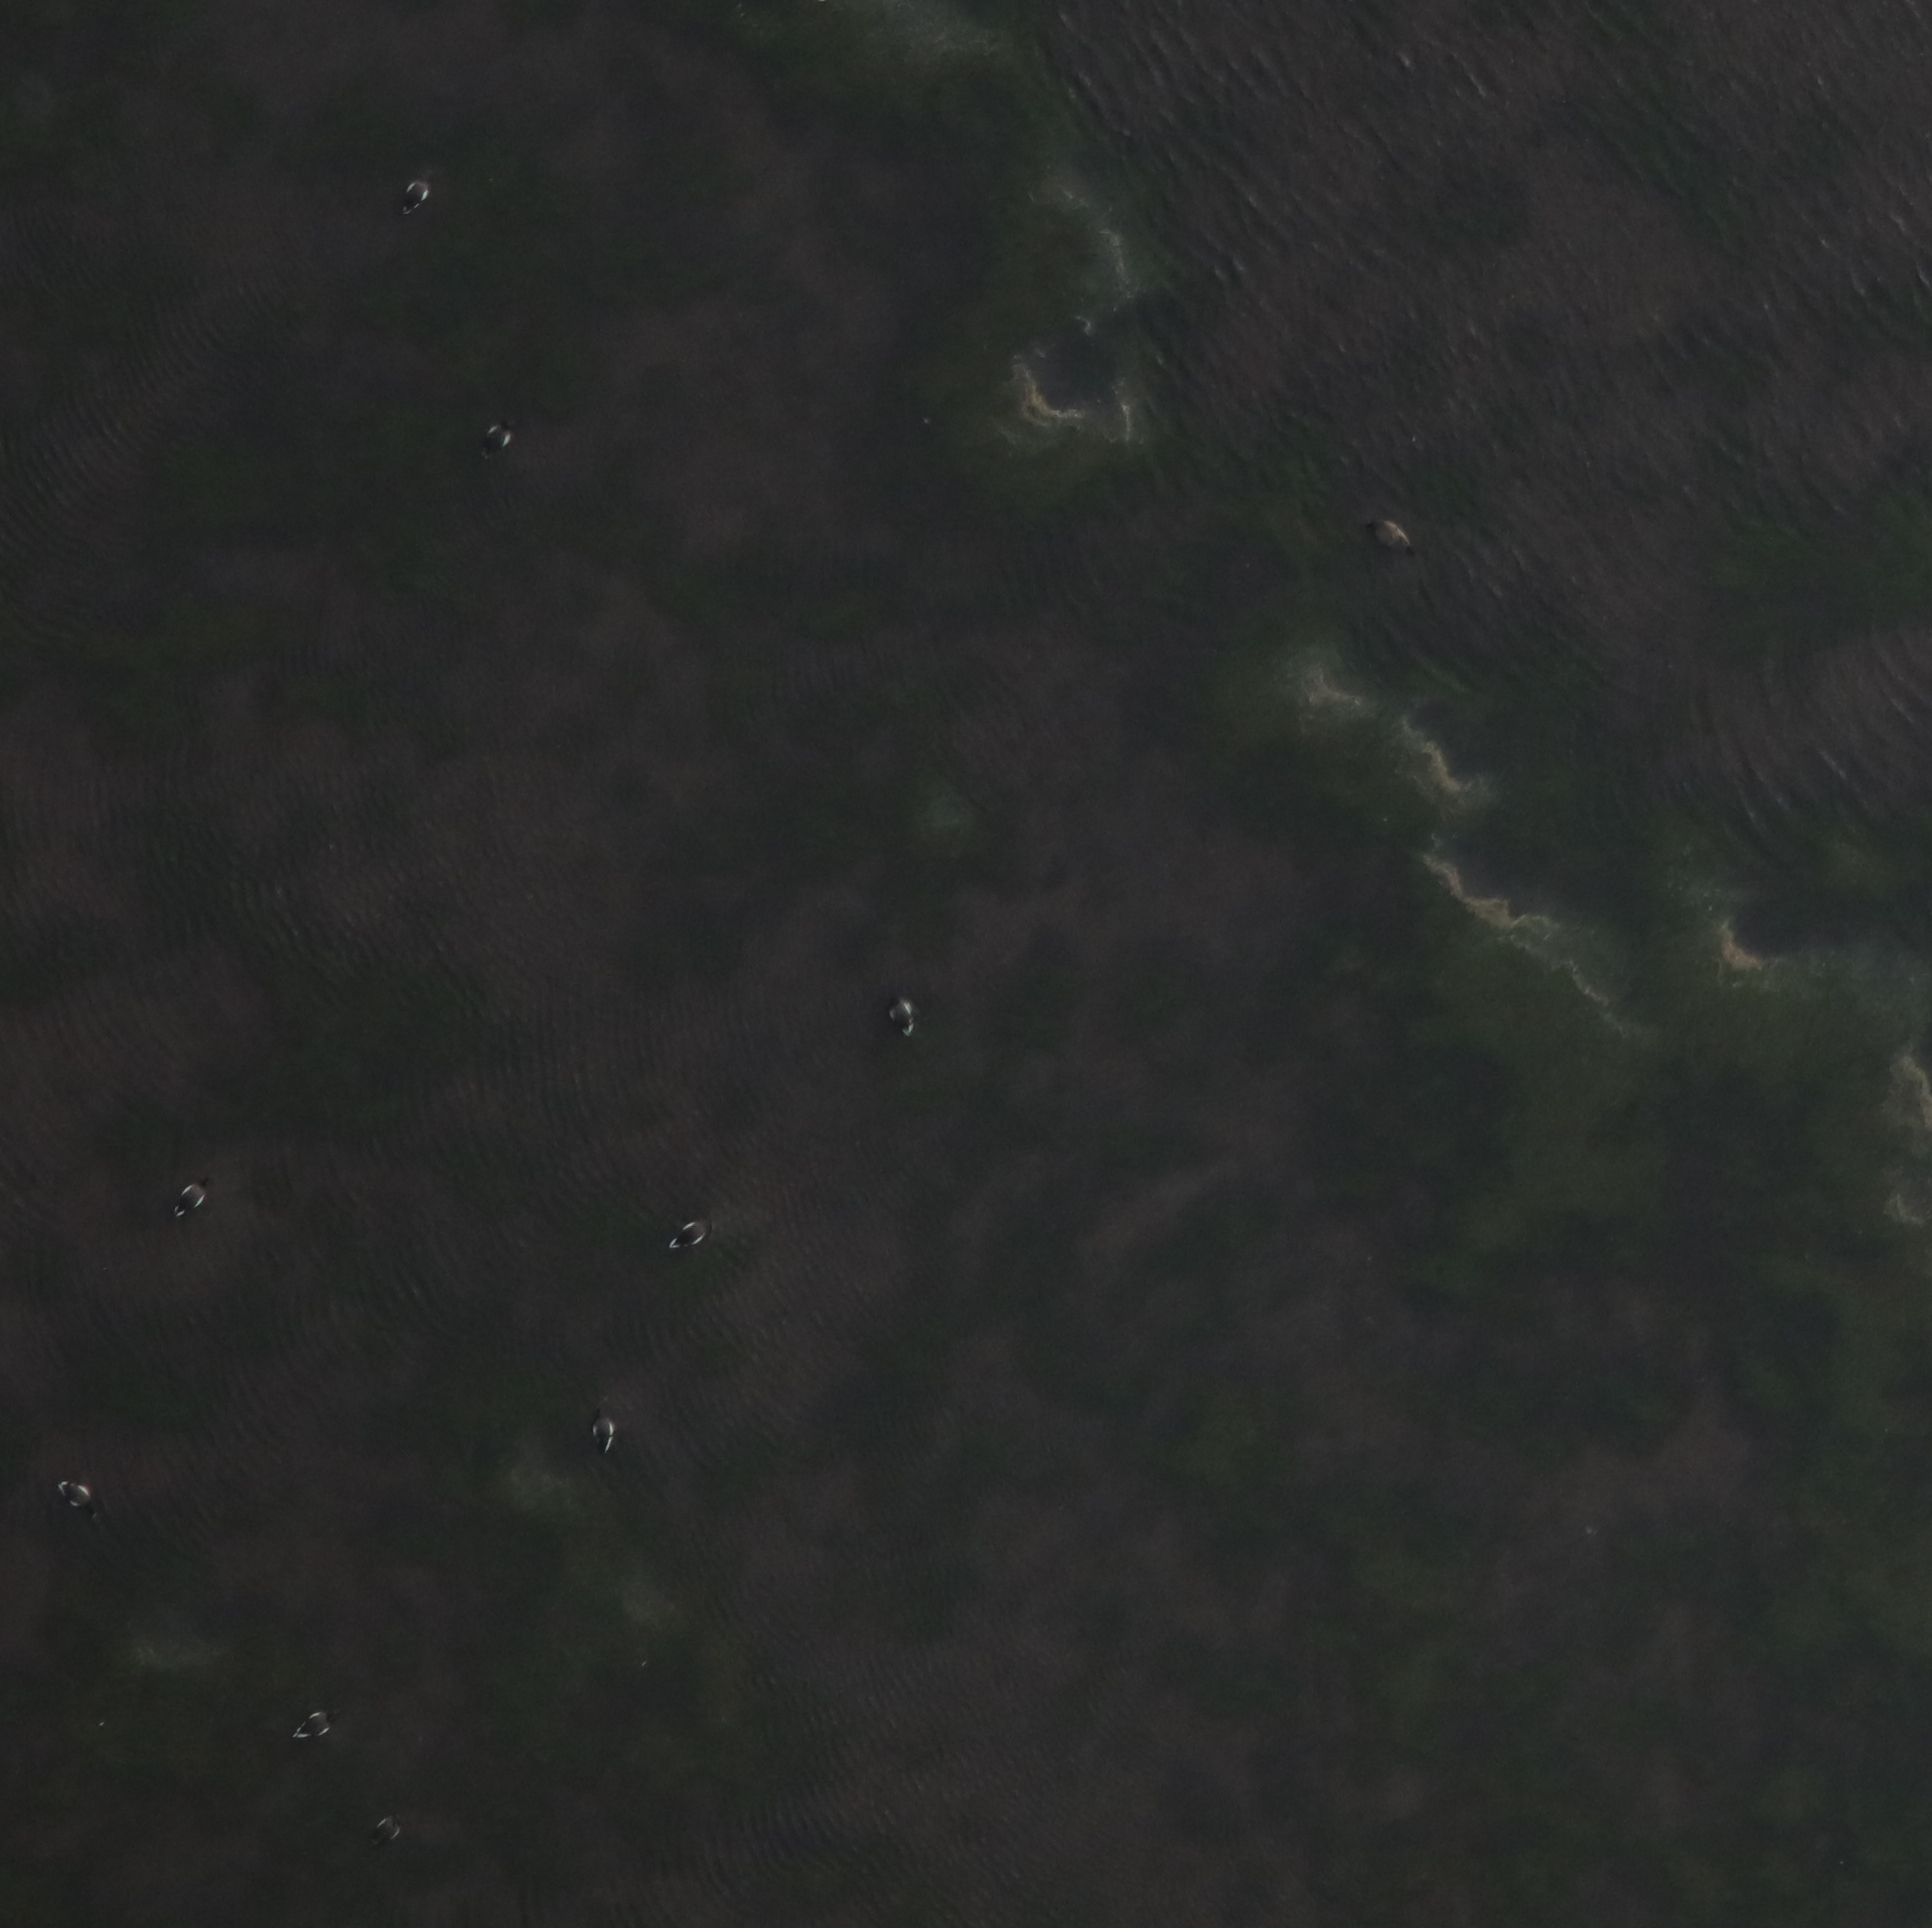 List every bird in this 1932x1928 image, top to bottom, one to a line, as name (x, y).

brant (417, 194)
brant (498, 437)
Canada goose (1394, 536)
brant (902, 1013)
brant (193, 1196)
brant (692, 1234)
brant (605, 1432)
brant (78, 1495)
brant (313, 1723)
brant (388, 1830)